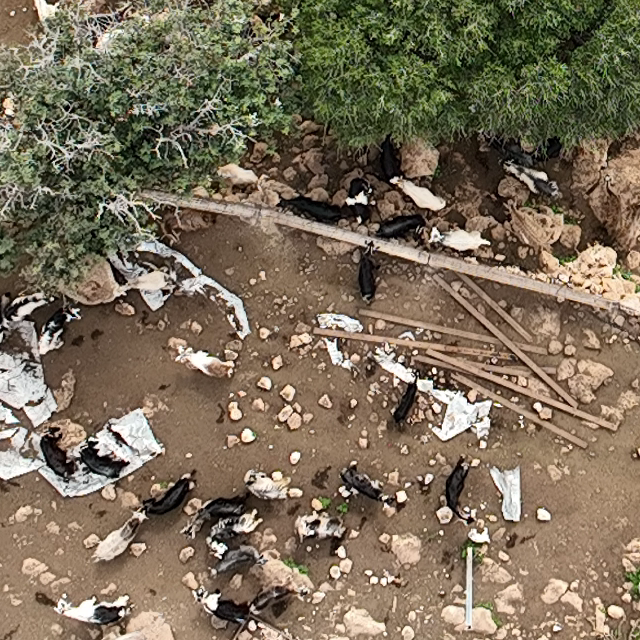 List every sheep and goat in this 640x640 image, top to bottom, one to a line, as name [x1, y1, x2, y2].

goat [29, 0, 59, 25]
goat [478, 127, 534, 168]
goat [382, 130, 401, 178]
goat [503, 160, 559, 200]
goat [219, 162, 269, 191]
goat [602, 173, 624, 229]
goat [390, 176, 446, 212]
goat [350, 178, 371, 222]
goat [276, 192, 342, 222]
goat [506, 194, 551, 249]
goat [162, 211, 217, 246]
goat [373, 213, 427, 242]
goat [429, 225, 491, 251]
goat [358, 240, 375, 305]
goat [113, 271, 168, 297]
goat [5, 292, 49, 320]
goat [38, 305, 80, 355]
goat [174, 346, 235, 379]
goat [393, 369, 420, 423]
goat [39, 425, 79, 476]
goat [80, 439, 131, 478]
goat [445, 455, 476, 525]
goat [339, 460, 396, 506]
goat [243, 469, 303, 498]
goat [142, 470, 194, 516]
goat [181, 495, 249, 538]
goat [91, 508, 145, 564]
goat [207, 508, 264, 548]
goat [295, 509, 359, 540]
goat [207, 546, 265, 579]
goat [249, 576, 292, 615]
goat [191, 585, 249, 623]
goat [271, 589, 309, 618]
goat [55, 592, 131, 624]